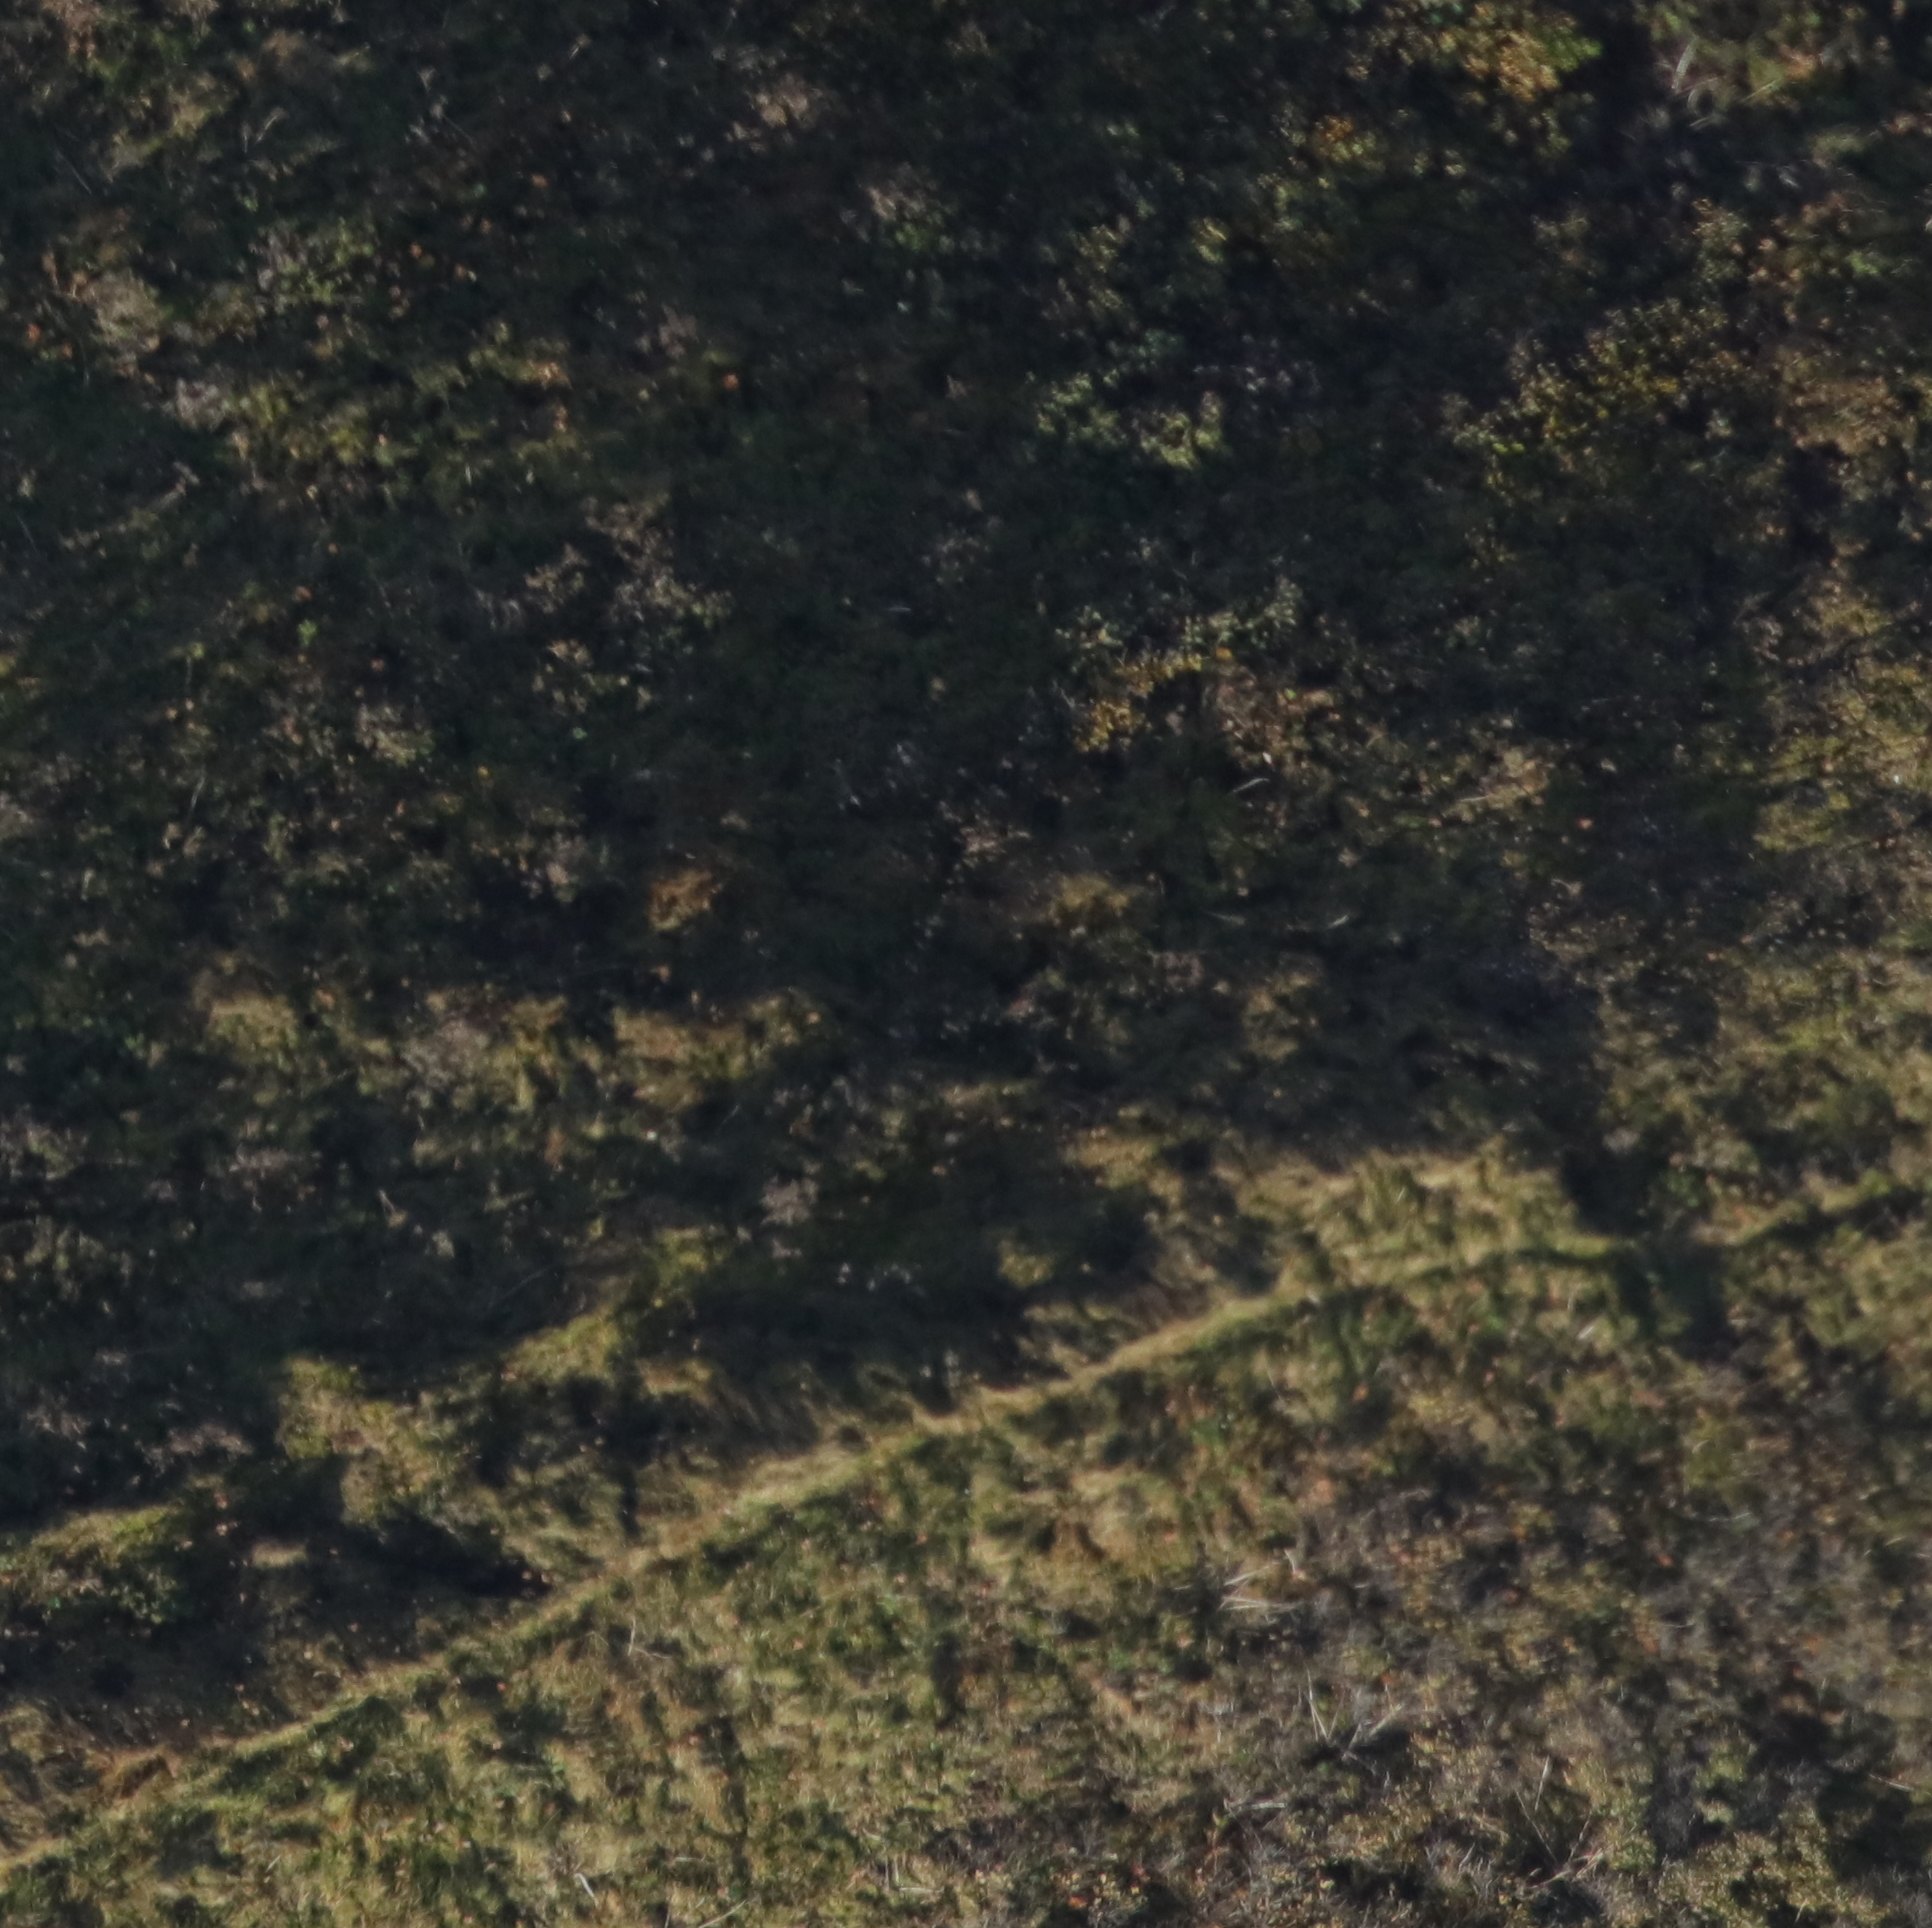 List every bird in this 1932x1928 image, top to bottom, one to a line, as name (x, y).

None